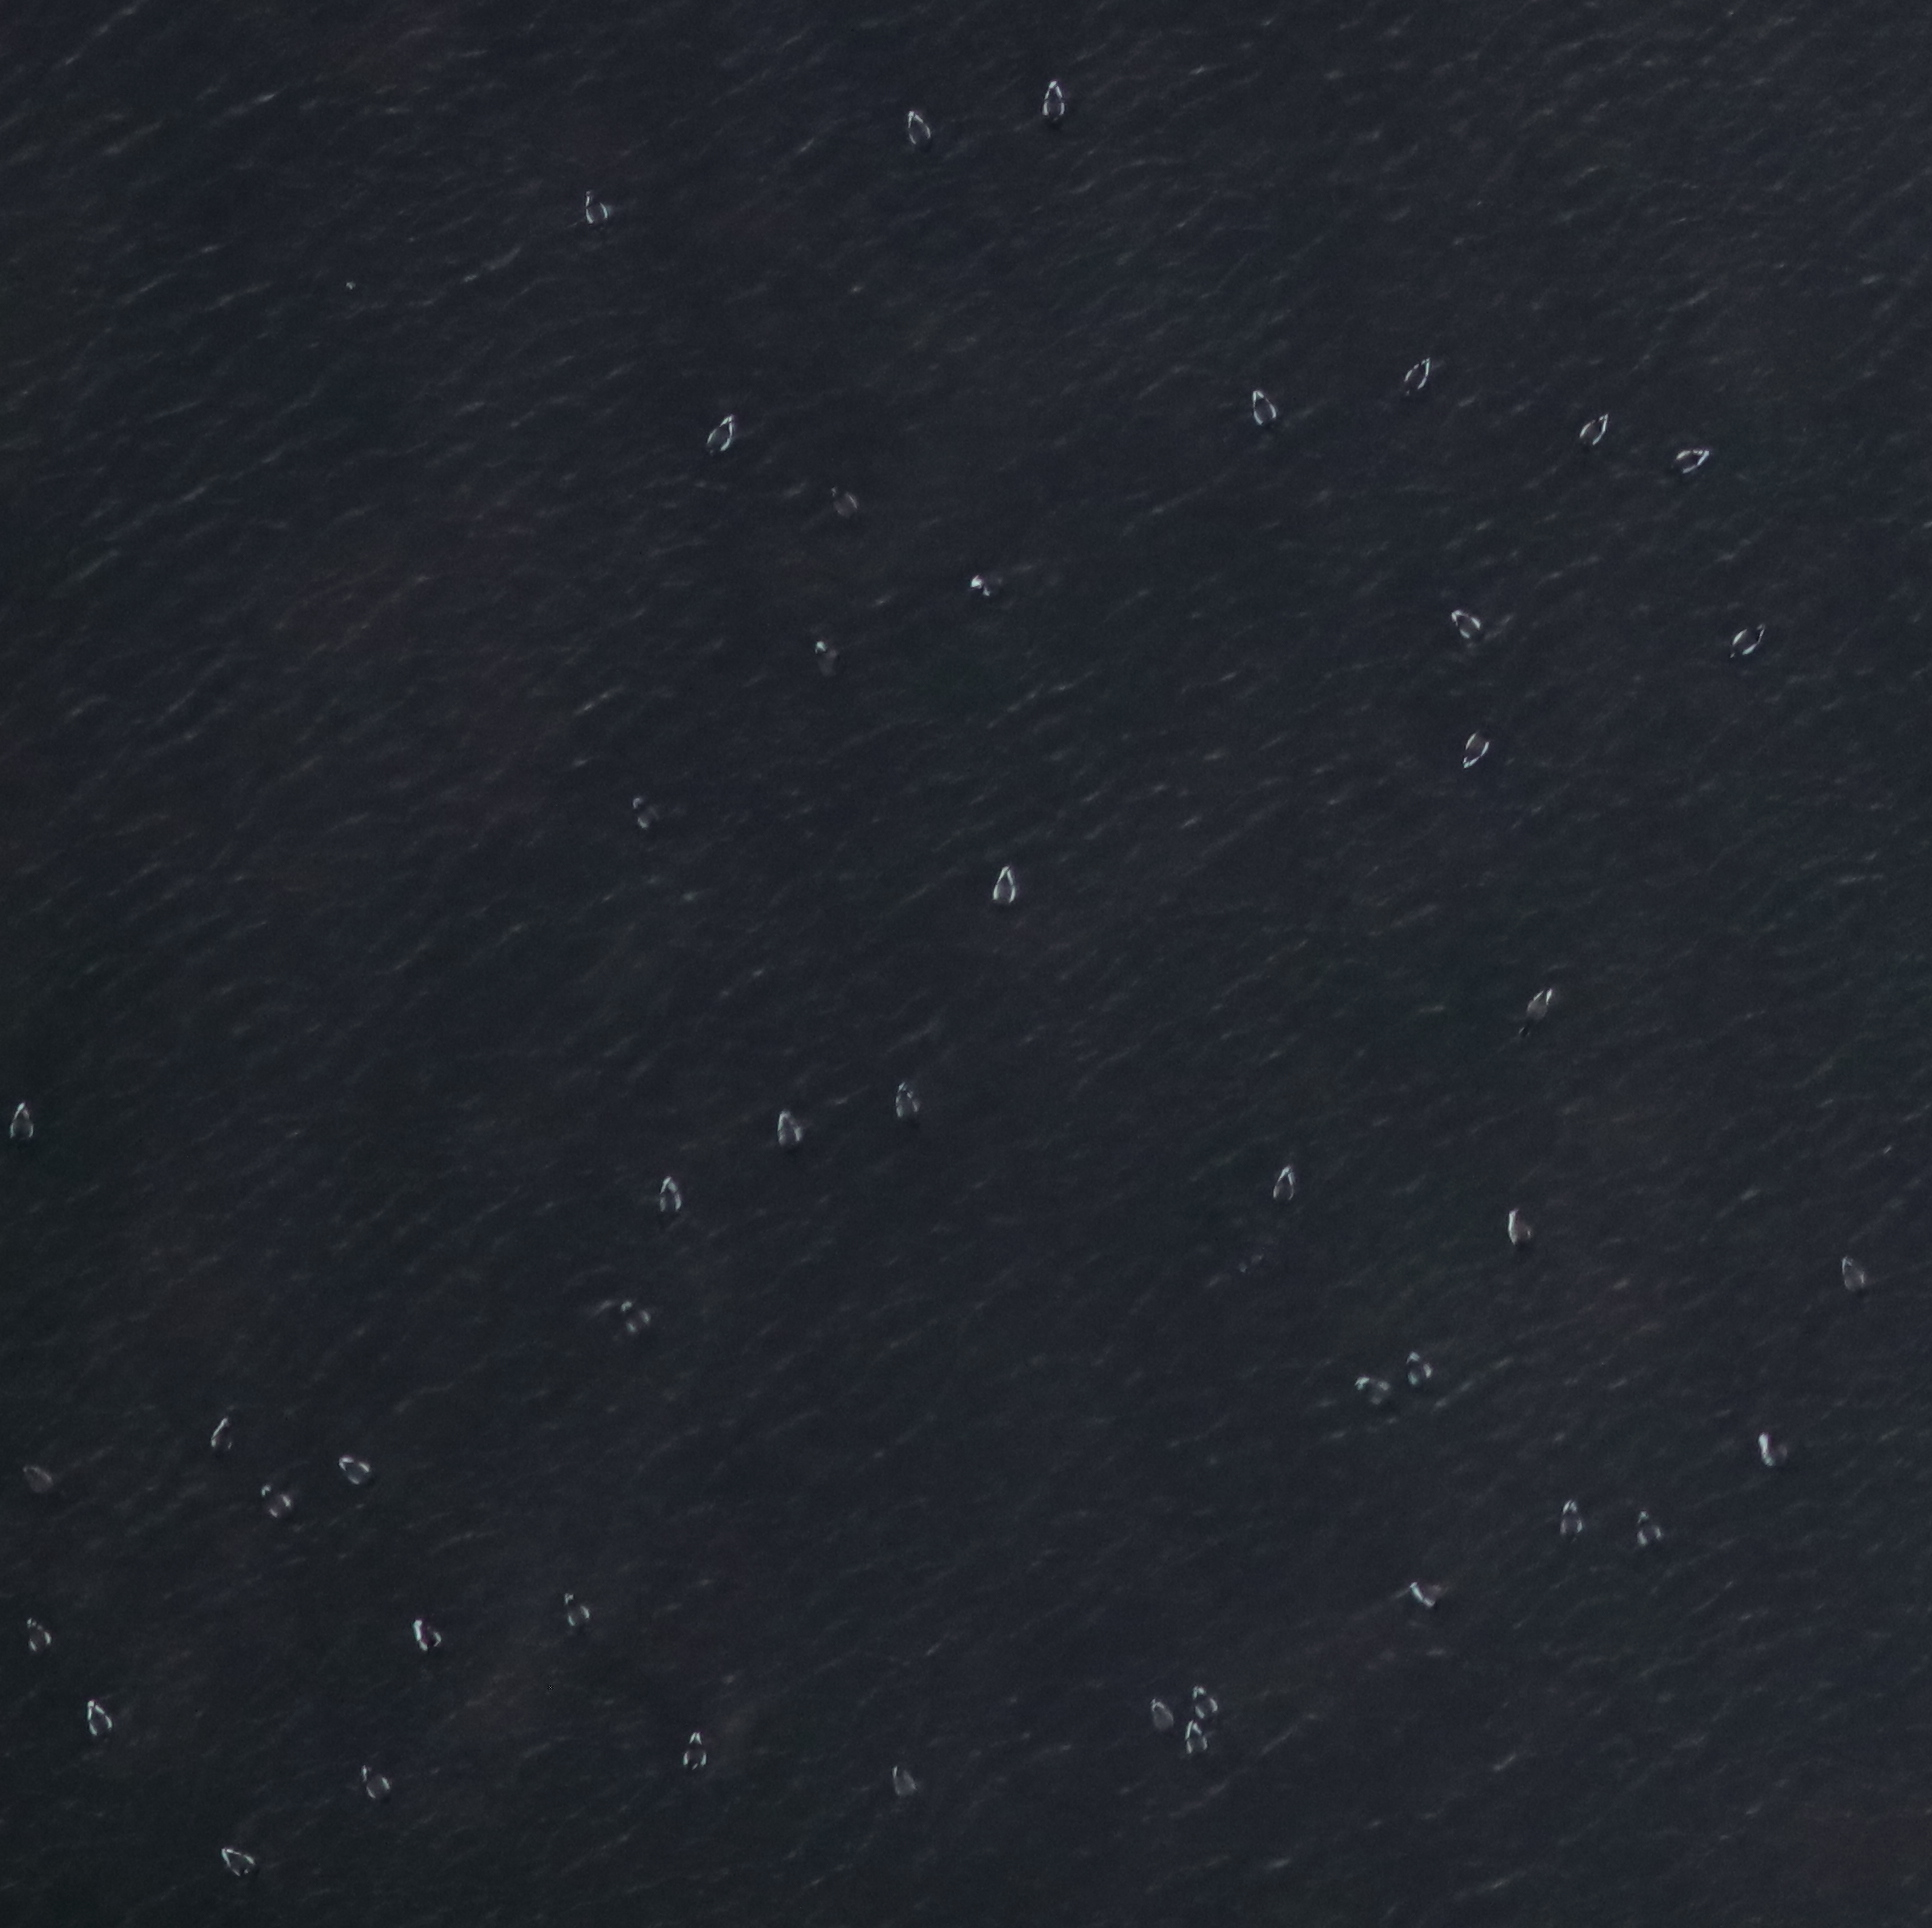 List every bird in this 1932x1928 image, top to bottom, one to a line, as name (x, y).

brant (1055, 102)
brant (919, 130)
brant (597, 210)
brant (1415, 376)
brant (1263, 410)
brant (1594, 429)
brant (721, 435)
brant (1690, 462)
brant (843, 500)
brant (986, 578)
brant (1469, 628)
brant (1746, 641)
brant (823, 655)
brant (1475, 747)
brant (648, 814)
brant (1004, 889)
brant (1538, 1007)
brant (906, 1107)
brant (22, 1124)
brant (790, 1130)
brant (1283, 1190)
brant (671, 1199)
brant (1518, 1229)
brant (1855, 1276)
brant (637, 1319)
brant (1417, 1366)
brant (1373, 1388)
brant (220, 1437)
brant (1778, 1449)
brant (357, 1473)
brant (39, 1478)
brant (278, 1503)
brant (1570, 1525)
brant (1647, 1530)
brant (1427, 1595)
brant (576, 1613)
brant (428, 1635)
brant (41, 1637)
brant (1203, 1707)
brant (1159, 1714)
brant (99, 1721)
brant (1193, 1743)
brant (696, 1756)
brant (902, 1783)
brant (374, 1785)
brant (240, 1863)